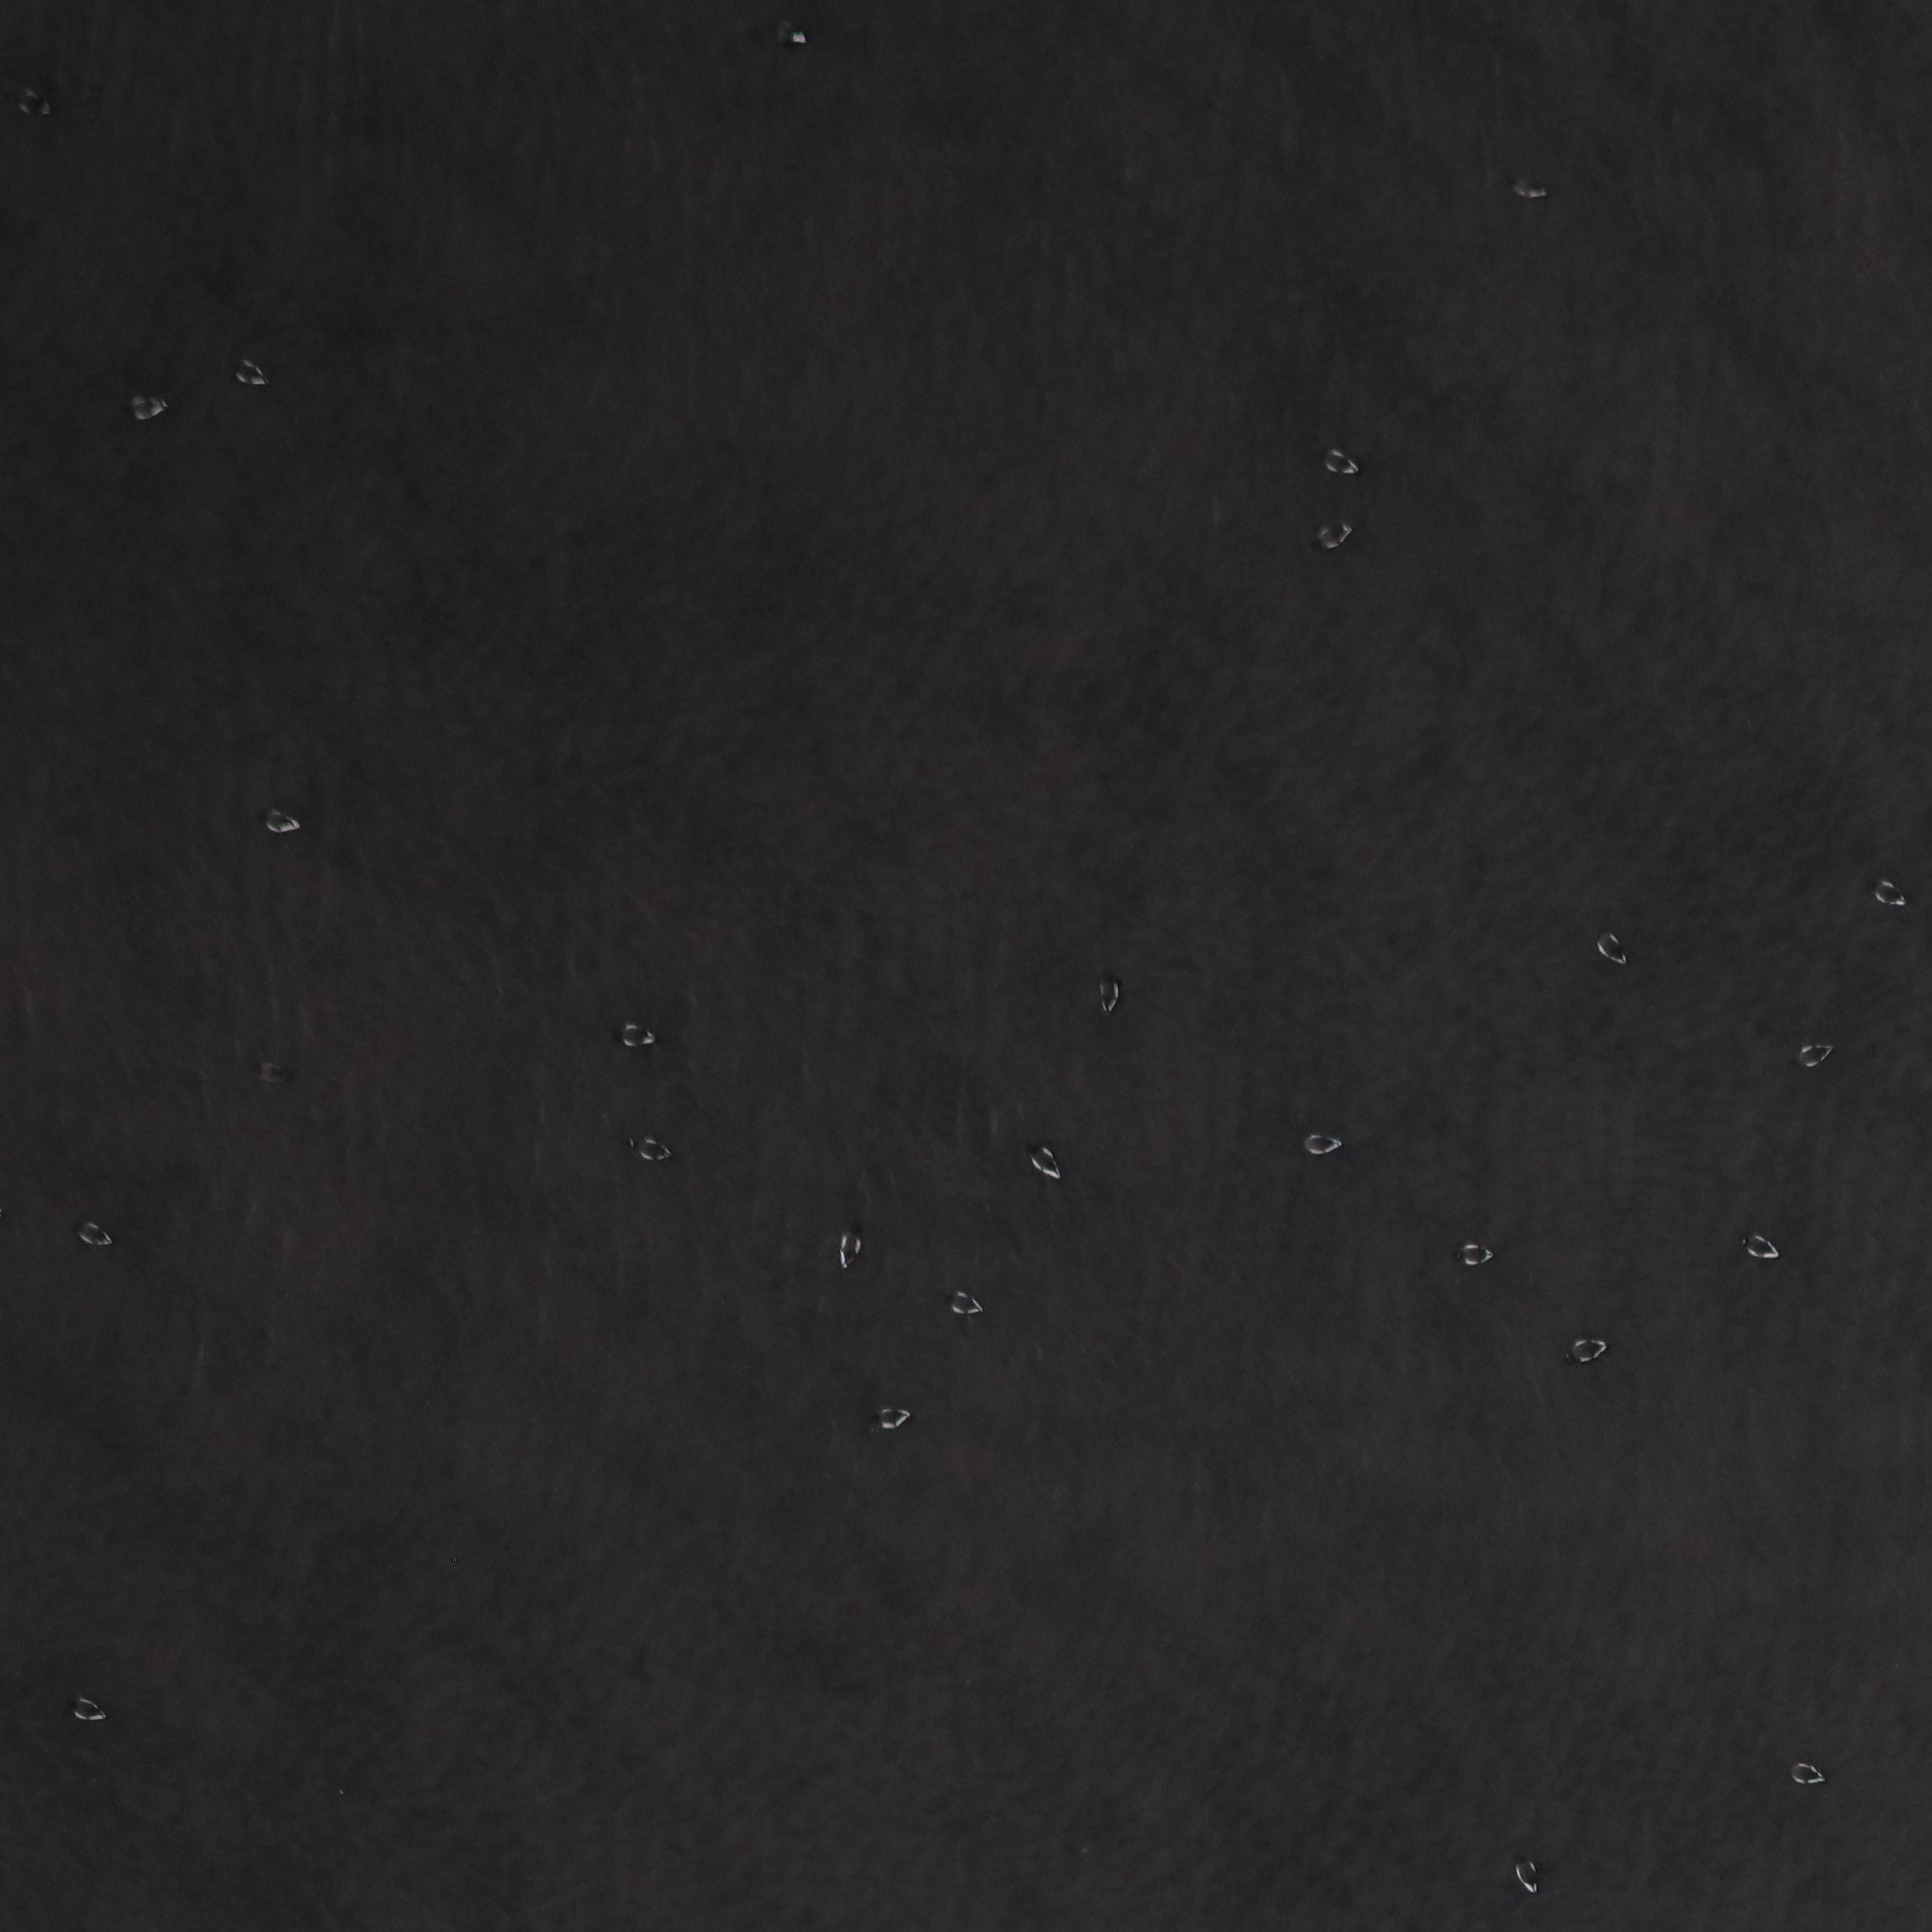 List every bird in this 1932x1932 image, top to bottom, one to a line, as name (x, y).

brant (792, 32)
brant (29, 103)
brant (1527, 188)
brant (250, 373)
brant (147, 406)
brant (1340, 461)
brant (1330, 538)
brant (280, 821)
brant (1888, 895)
brant (1611, 948)
brant (1111, 996)
brant (634, 1036)
brant (1812, 1056)
brant (268, 1068)
brant (1319, 1144)
brant (651, 1148)
brant (1042, 1159)
brant (94, 1234)
brant (850, 1244)
brant (1759, 1245)
brant (1474, 1255)
brant (965, 1303)
brant (1585, 1351)
brant (891, 1417)
brant (85, 1708)
brant (1805, 1774)
brant (1526, 1874)